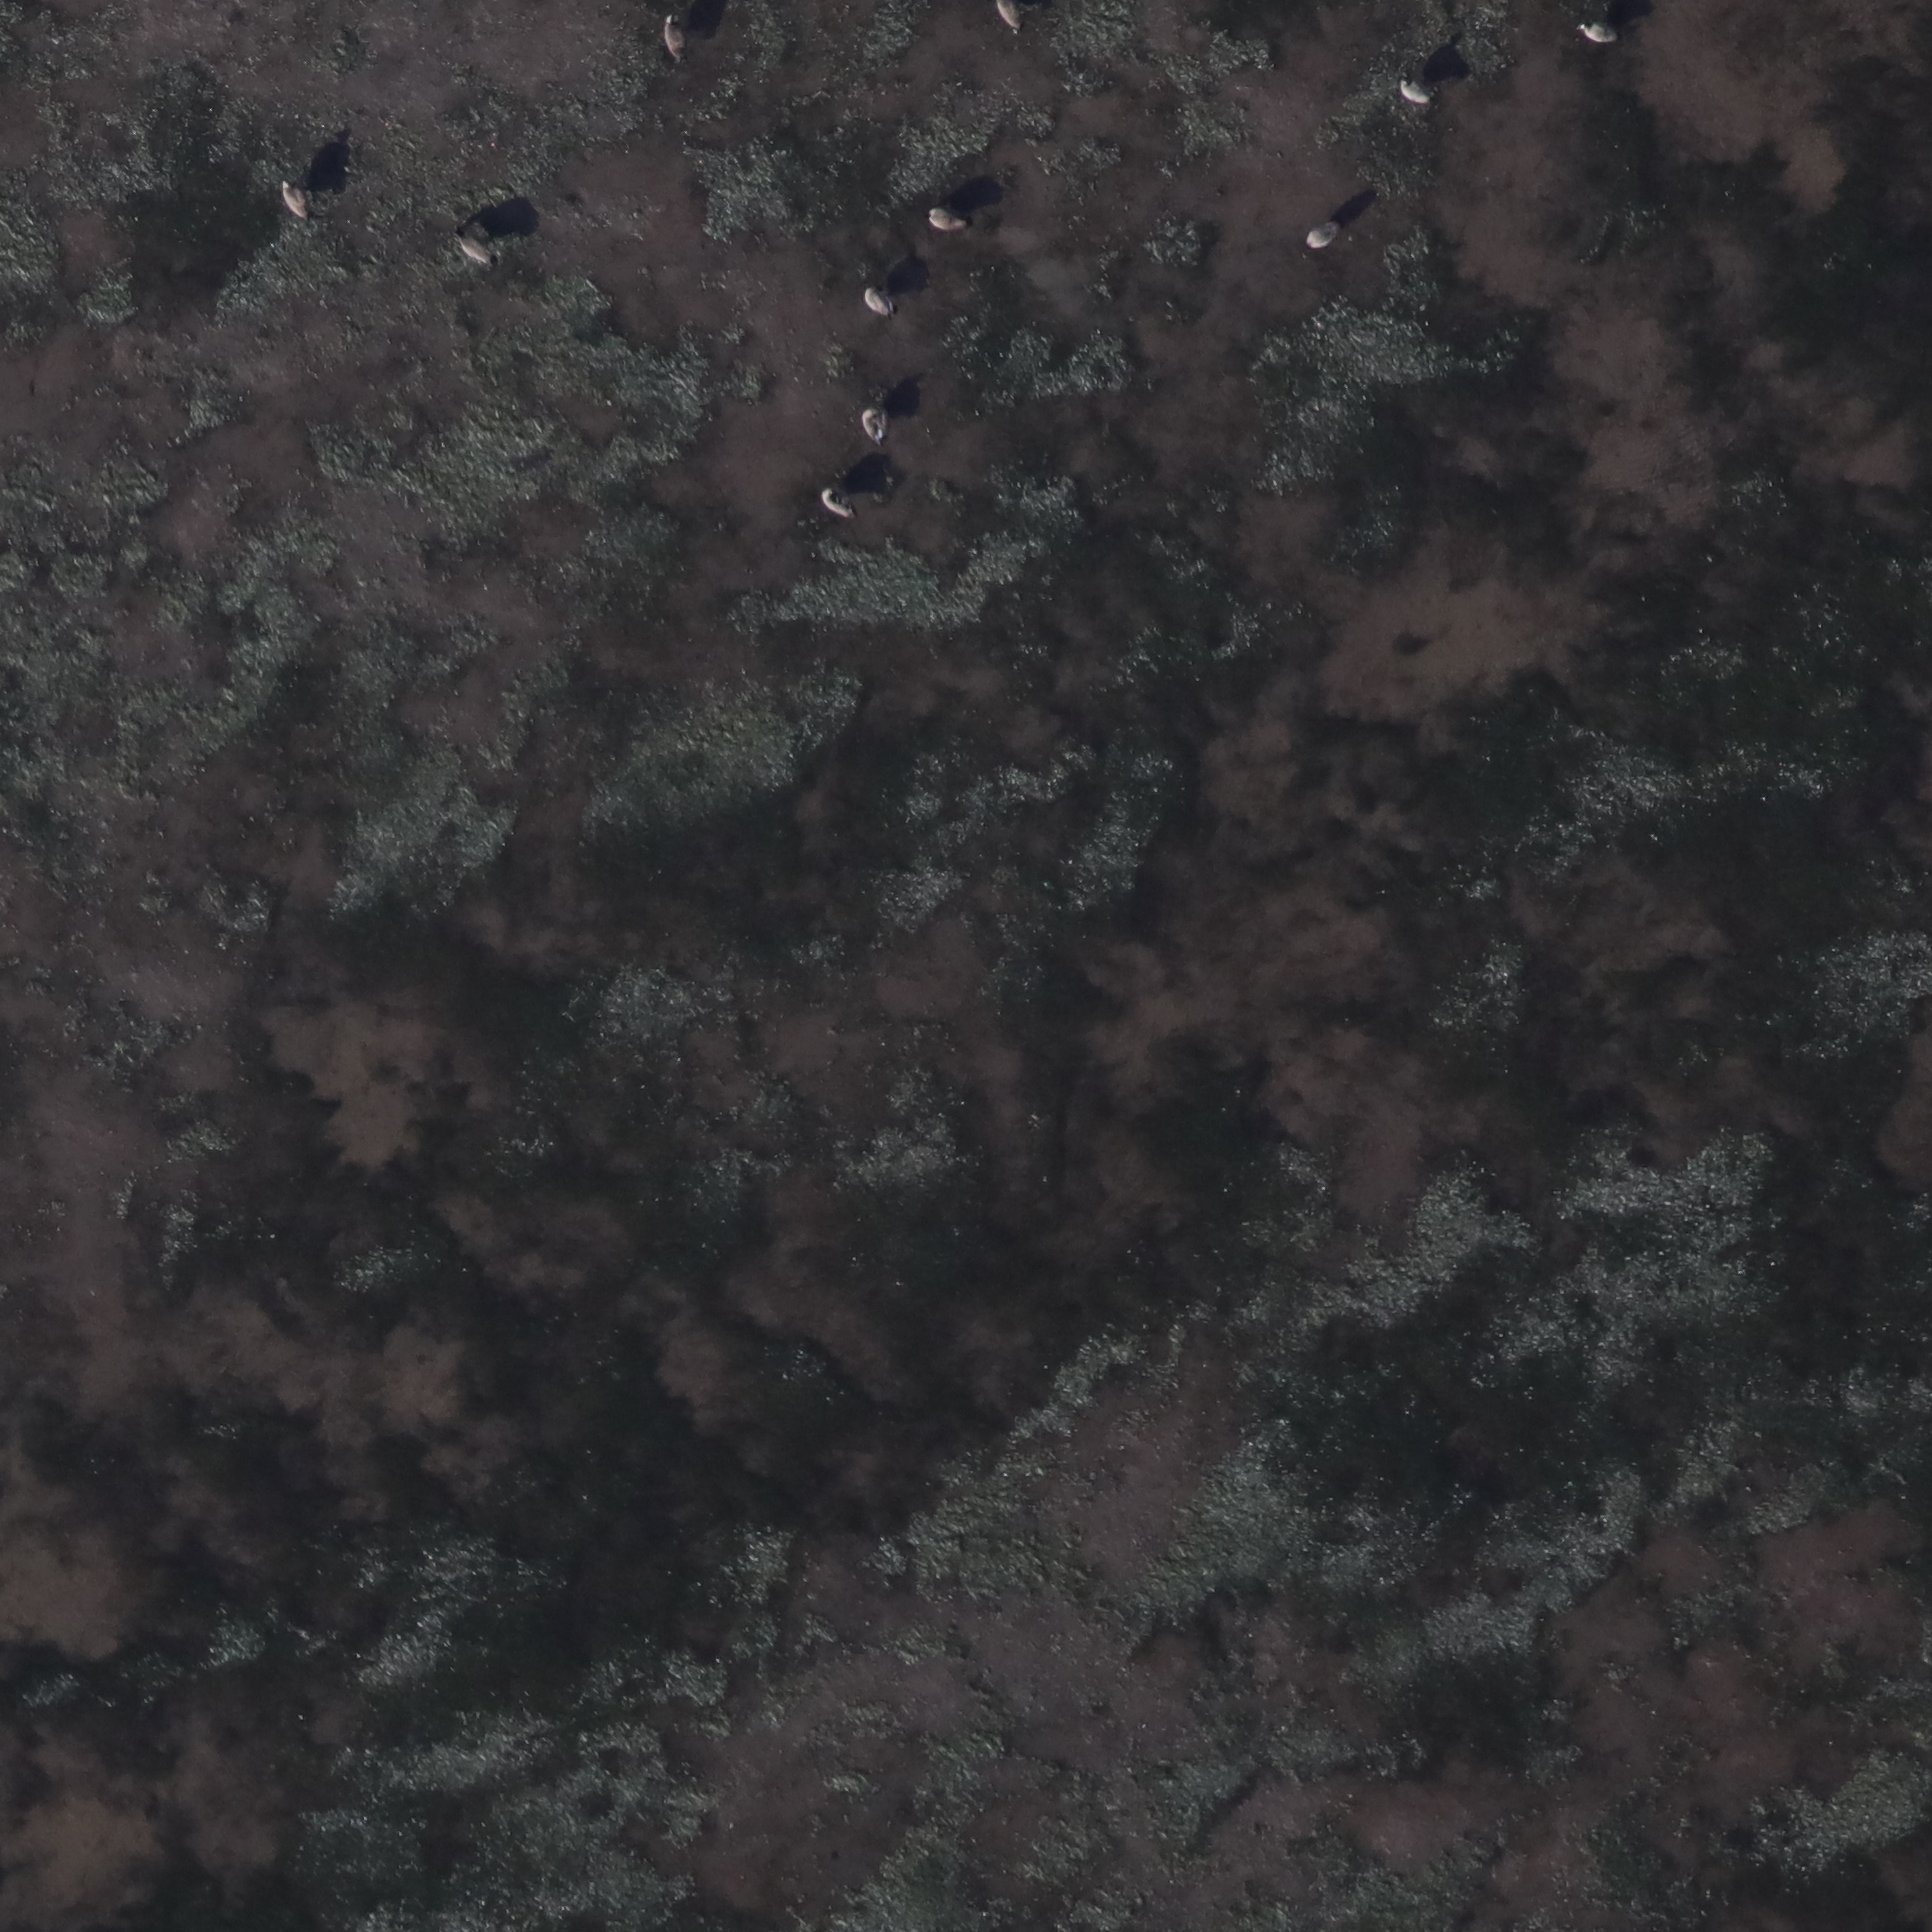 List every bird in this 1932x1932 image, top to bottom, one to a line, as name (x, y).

Canada goose (1007, 9)
Canada goose (1596, 31)
Canada goose (673, 37)
Canada goose (1413, 90)
Canada goose (296, 200)
Canada goose (946, 220)
Canada goose (1322, 235)
Canada goose (475, 248)
Canada goose (878, 299)
Canada goose (876, 425)
Canada goose (839, 501)